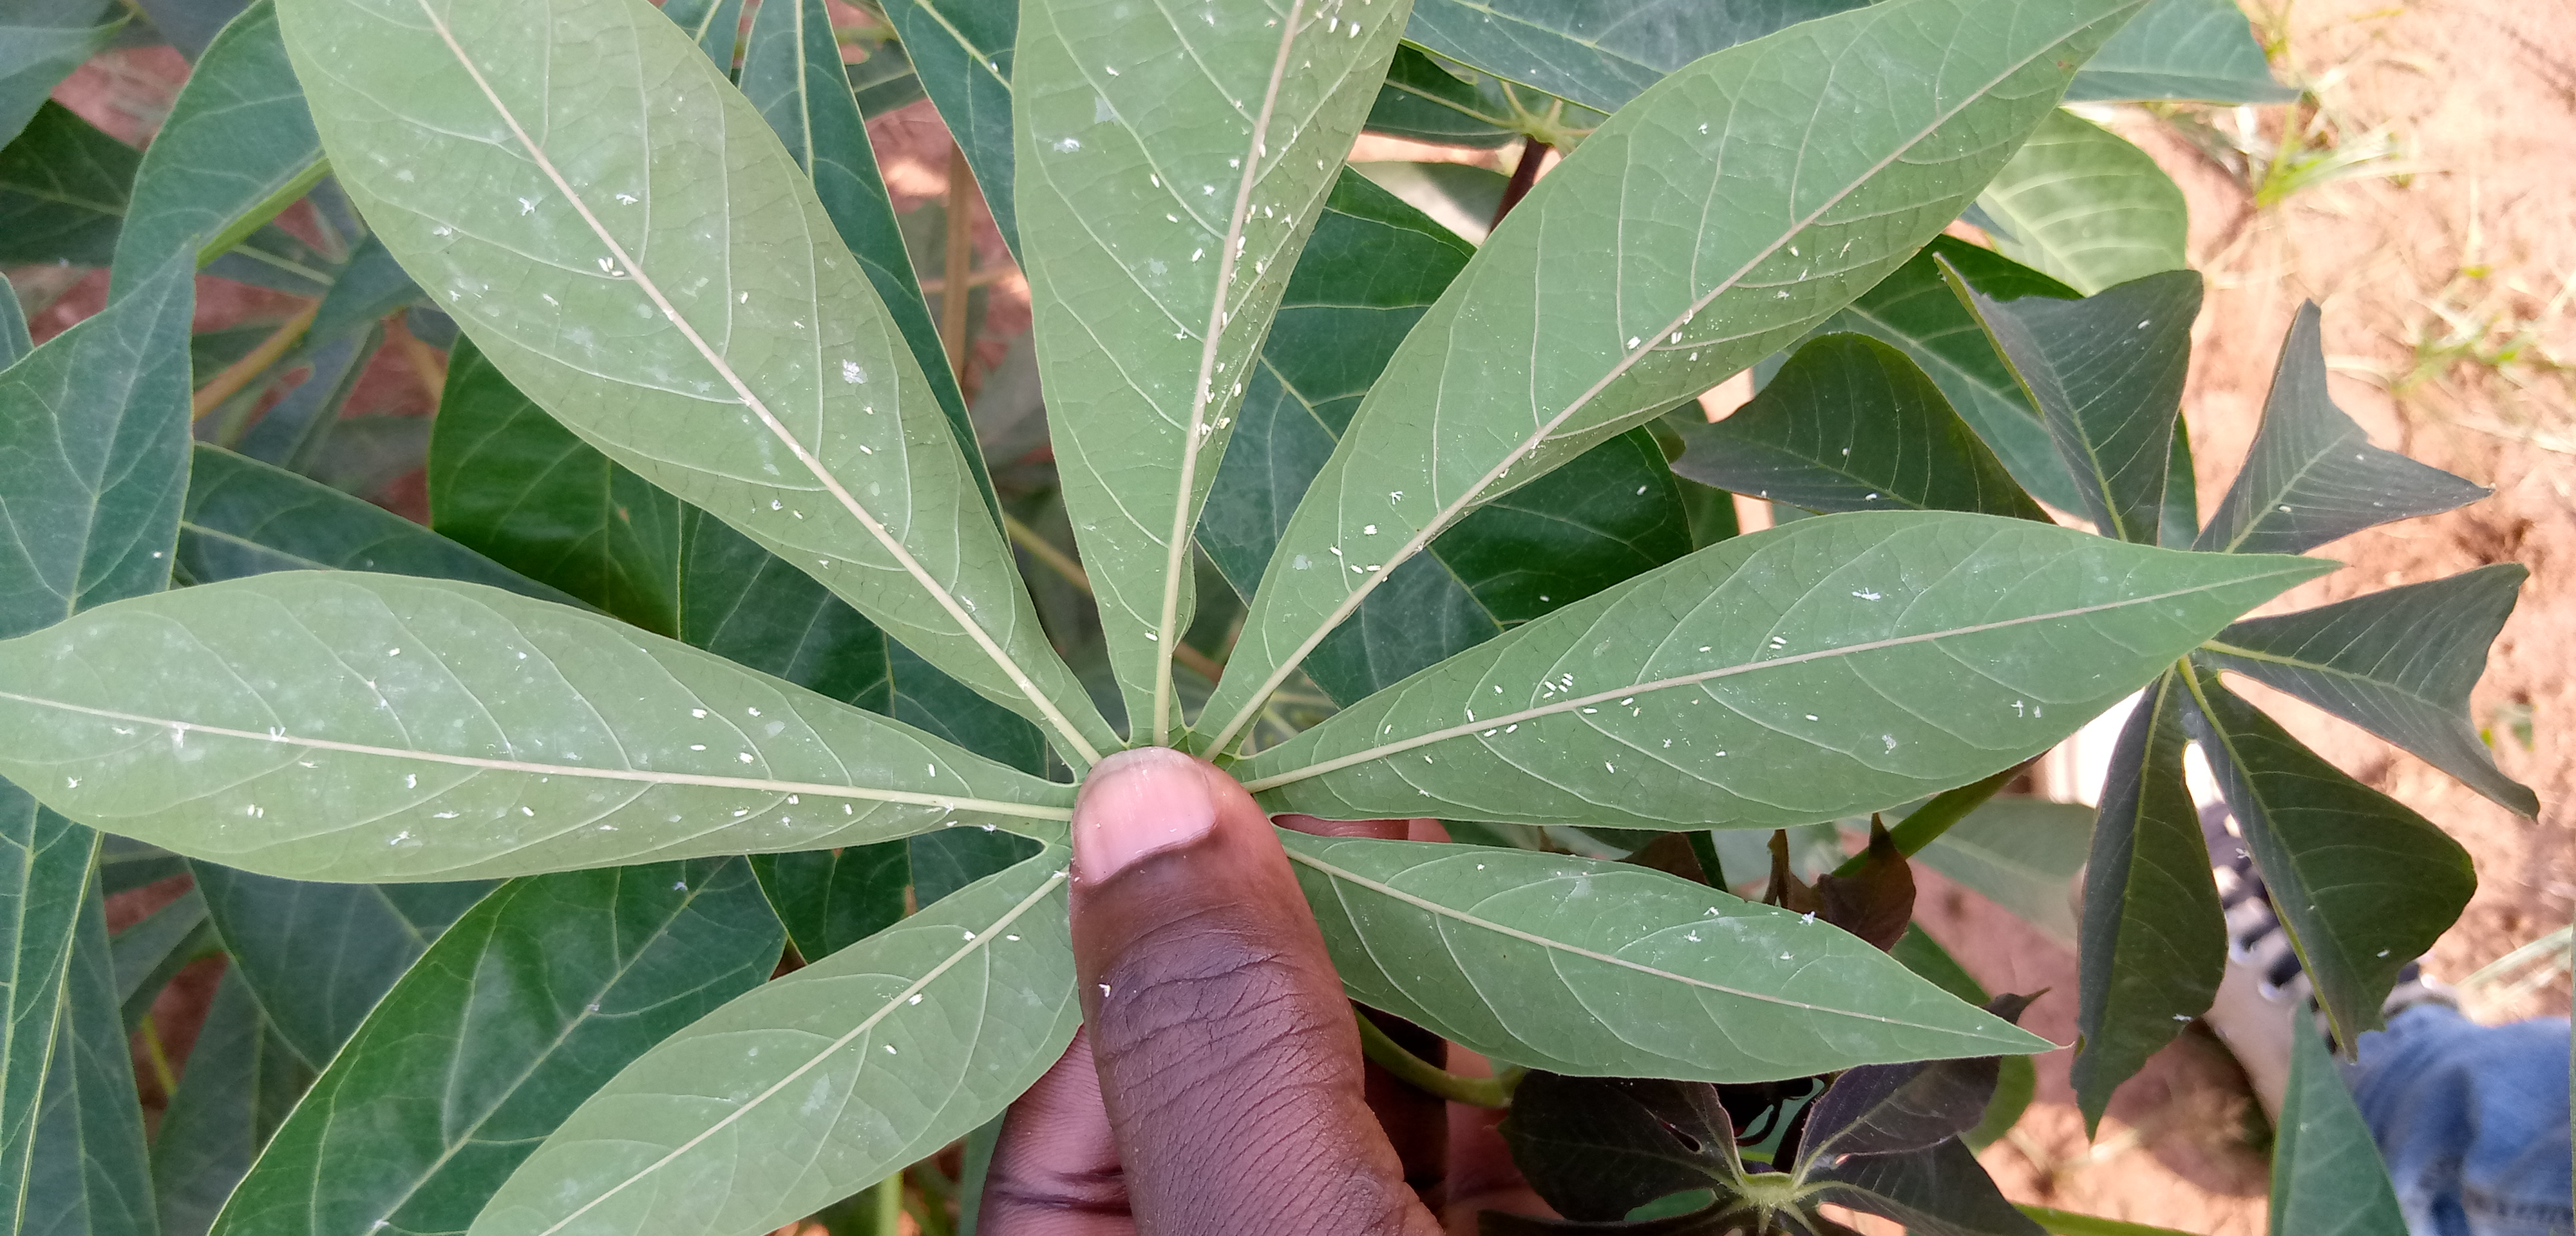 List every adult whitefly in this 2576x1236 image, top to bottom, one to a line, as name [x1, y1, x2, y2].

whitefly [1314, 8, 1324, 21]
whitefly [1327, 17, 1340, 34]
whitefly [1349, 23, 1362, 40]
whitefly [989, 59, 1003, 77]
whitefly [1303, 60, 1314, 70]
whitefly [1104, 65, 1121, 78]
whitefly [1695, 122, 1710, 138]
whitefly [1061, 135, 1081, 153]
whitefly [1258, 142, 1267, 158]
whitefly [1227, 156, 1242, 171]
whitefly [1316, 158, 1325, 172]
whitefly [1150, 172, 1160, 188]
whitefly [1202, 183, 1215, 198]
whitefly [614, 191, 639, 207]
whitefly [518, 196, 536, 216]
whitefly [1264, 205, 1274, 219]
whitefly [1165, 212, 1180, 225]
whitefly [1281, 214, 1295, 230]
whitefly [433, 223, 453, 237]
whitefly [1236, 234, 1247, 251]
whitefly [1790, 246, 1800, 257]
whitefly [1191, 247, 1204, 264]
whitefly [597, 257, 614, 272]
whitefly [1253, 259, 1265, 276]
whitefly [1797, 267, 1809, 283]
whitefly [611, 268, 626, 277]
whitefly [1775, 288, 1793, 301]
whitefly [448, 288, 462, 304]
whitefly [739, 288, 750, 305]
whitefly [542, 292, 559, 306]
whitefly [1221, 310, 1228, 327]
whitefly [2137, 318, 2152, 332]
whitefly [1171, 326, 1189, 342]
whitefly [1670, 330, 1685, 346]
whitefly [1626, 335, 1642, 350]
whitefly [1688, 351, 1699, 364]
whitefly [842, 357, 863, 386]
whitefly [1217, 361, 1226, 374]
whitefly [1232, 382, 1243, 398]
whitefly [1203, 389, 1217, 404]
whitefly [864, 404, 875, 416]
whitefly [762, 413, 772, 428]
whitefly [1218, 417, 1232, 430]
whitefly [1200, 421, 1213, 437]
whitefly [858, 443, 873, 456]
whitefly [1841, 445, 1851, 459]
whitefly [2354, 453, 2365, 462]
whitefly [1634, 484, 1654, 500]
whitefly [1389, 488, 1406, 507]
whitefly [1864, 490, 1880, 503]
whitefly [770, 498, 784, 510]
whitefly [2278, 504, 2293, 515]
whitefly [792, 508, 804, 520]
whitefly [1363, 523, 1378, 536]
whitefly [1329, 543, 1344, 557]
whitefly [817, 557, 829, 570]
whitefly [1348, 563, 1364, 574]
whitefly [1365, 563, 1381, 572]
whitefly [1850, 584, 1881, 601]
whitefly [1537, 594, 1553, 604]
whitefly [1144, 630, 1159, 642]
whitefly [1771, 635, 1788, 645]
whitefly [1768, 642, 1783, 650]
whitefly [1698, 644, 1714, 653]
whitefly [388, 645, 402, 660]
whitefly [1561, 671, 1573, 688]
whitefly [1543, 679, 1558, 692]
whitefly [1558, 684, 1568, 694]
whitefly [1492, 684, 1505, 695]
whitefly [1542, 689, 1555, 700]
whitefly [1620, 697, 1634, 706]
whitefly [1689, 697, 1702, 707]
whitefly [2009, 698, 2024, 718]
whitefly [2032, 704, 2042, 719]
whitefly [746, 704, 762, 719]
whitefly [690, 706, 710, 722]
whitefly [1582, 706, 1598, 716]
whitefly [1632, 706, 1640, 717]
whitefly [1465, 707, 1477, 724]
whitefly [1803, 711, 1822, 724]
whitefly [1504, 722, 1520, 734]
whitefly [111, 723, 137, 736]
whitefly [171, 723, 188, 746]
whitefly [266, 723, 293, 742]
whitefly [1383, 724, 1394, 735]
whitefly [1482, 728, 1498, 738]
whitefly [1661, 737, 1674, 749]
whitefly [688, 742, 706, 752]
whitefly [1715, 748, 1727, 758]
whitefly [739, 750, 755, 765]
whitefly [1423, 753, 1435, 765]
whitefly [296, 755, 317, 772]
whitefly [1604, 759, 1616, 774]
whitefly [925, 761, 938, 779]
whitefly [404, 772, 420, 791]
whitefly [63, 773, 86, 791]
whitefly [786, 792, 800, 807]
whitefly [844, 801, 855, 819]
whitefly [245, 801, 255, 818]
whitefly [521, 803, 537, 819]
whitefly [256, 805, 266, 823]
whitefly [732, 807, 750, 819]
whitefly [432, 808, 461, 821]
whitefly [945, 818, 961, 829]
whitefly [981, 821, 998, 834]
whitefly [388, 829, 412, 847]
whitefly [1474, 862, 1487, 872]
whitefly [1701, 904, 1722, 916]
whitefly [1797, 907, 1817, 926]
whitefly [1683, 926, 1702, 943]
whitefly [962, 929, 978, 944]
whitefly [1005, 932, 1023, 944]
whitefly [2376, 942, 2392, 959]
whitefly [1777, 948, 1795, 962]
whitefly [908, 991, 925, 1008]
whitefly [2168, 1013, 2196, 1024]
whitefly [882, 1042, 900, 1056]